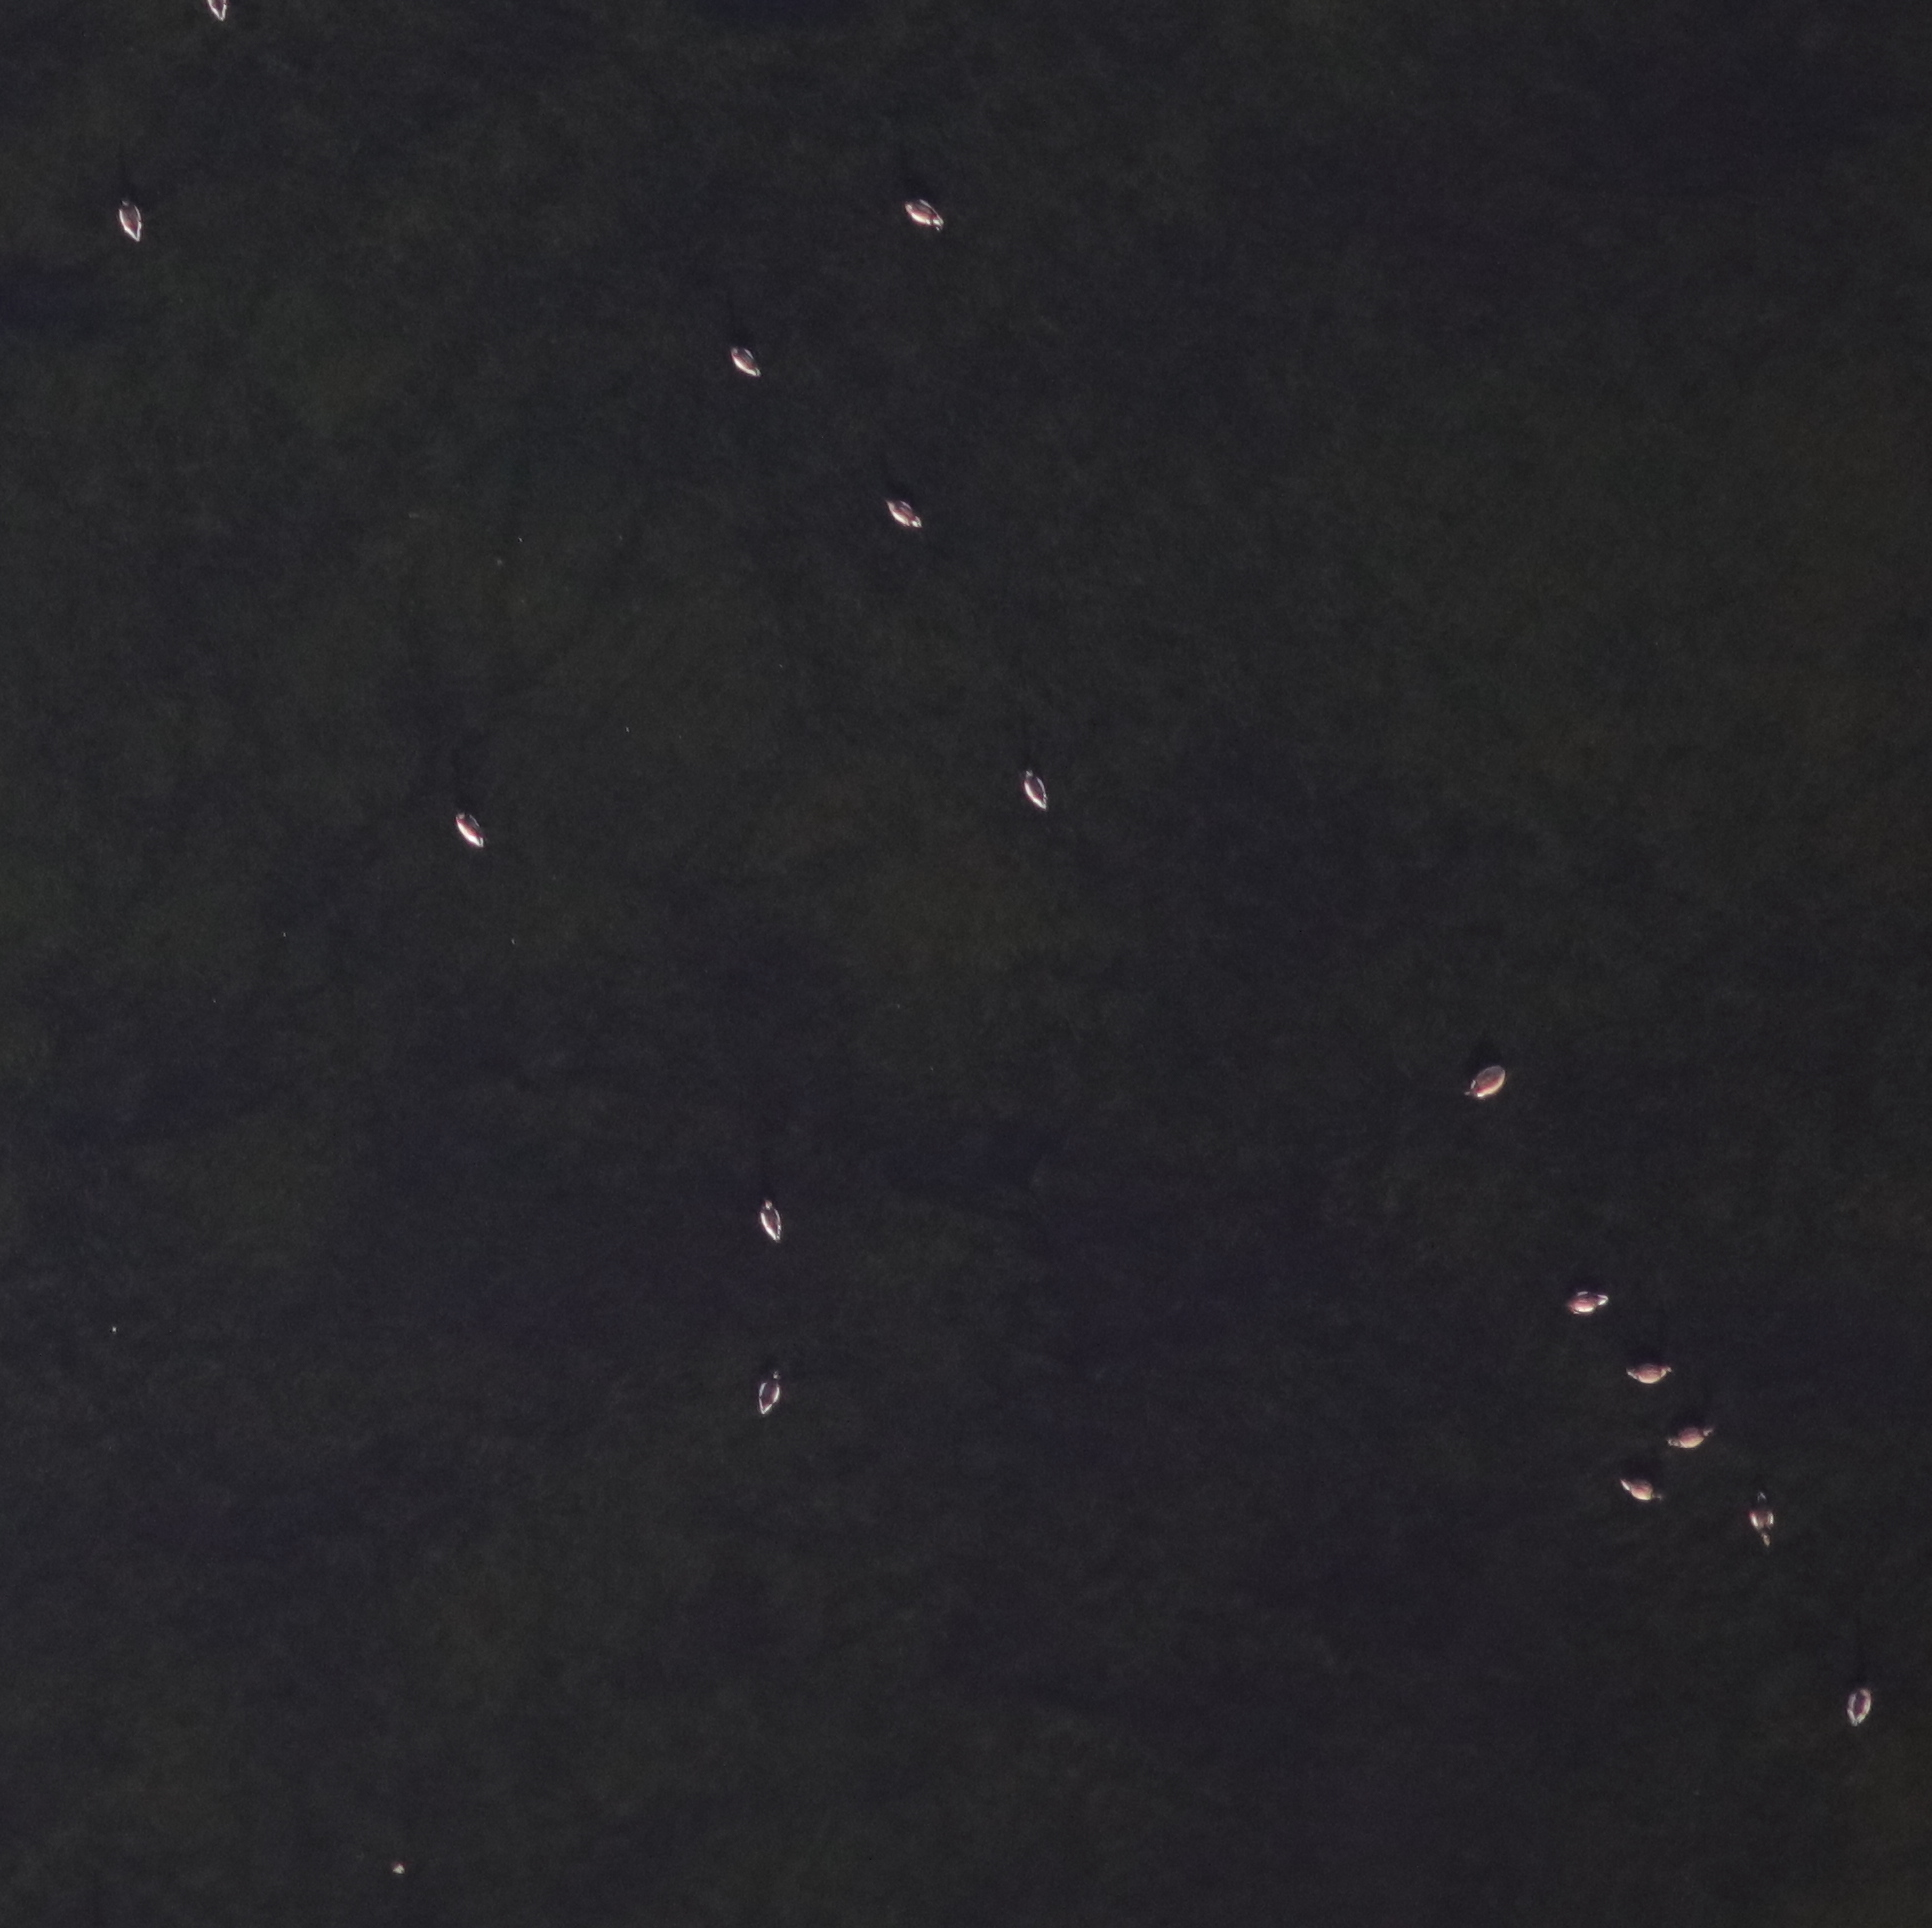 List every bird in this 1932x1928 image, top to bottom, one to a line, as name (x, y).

brant (921, 211)
brant (130, 218)
brant (746, 360)
brant (906, 513)
brant (1035, 788)
brant (470, 830)
Canada goose (1489, 1079)
brant (772, 1219)
brant (1584, 1301)
Canada goose (1646, 1371)
brant (771, 1393)
brant (1689, 1433)
Canada goose (1640, 1487)
brant (1761, 1519)
brant (1859, 1706)